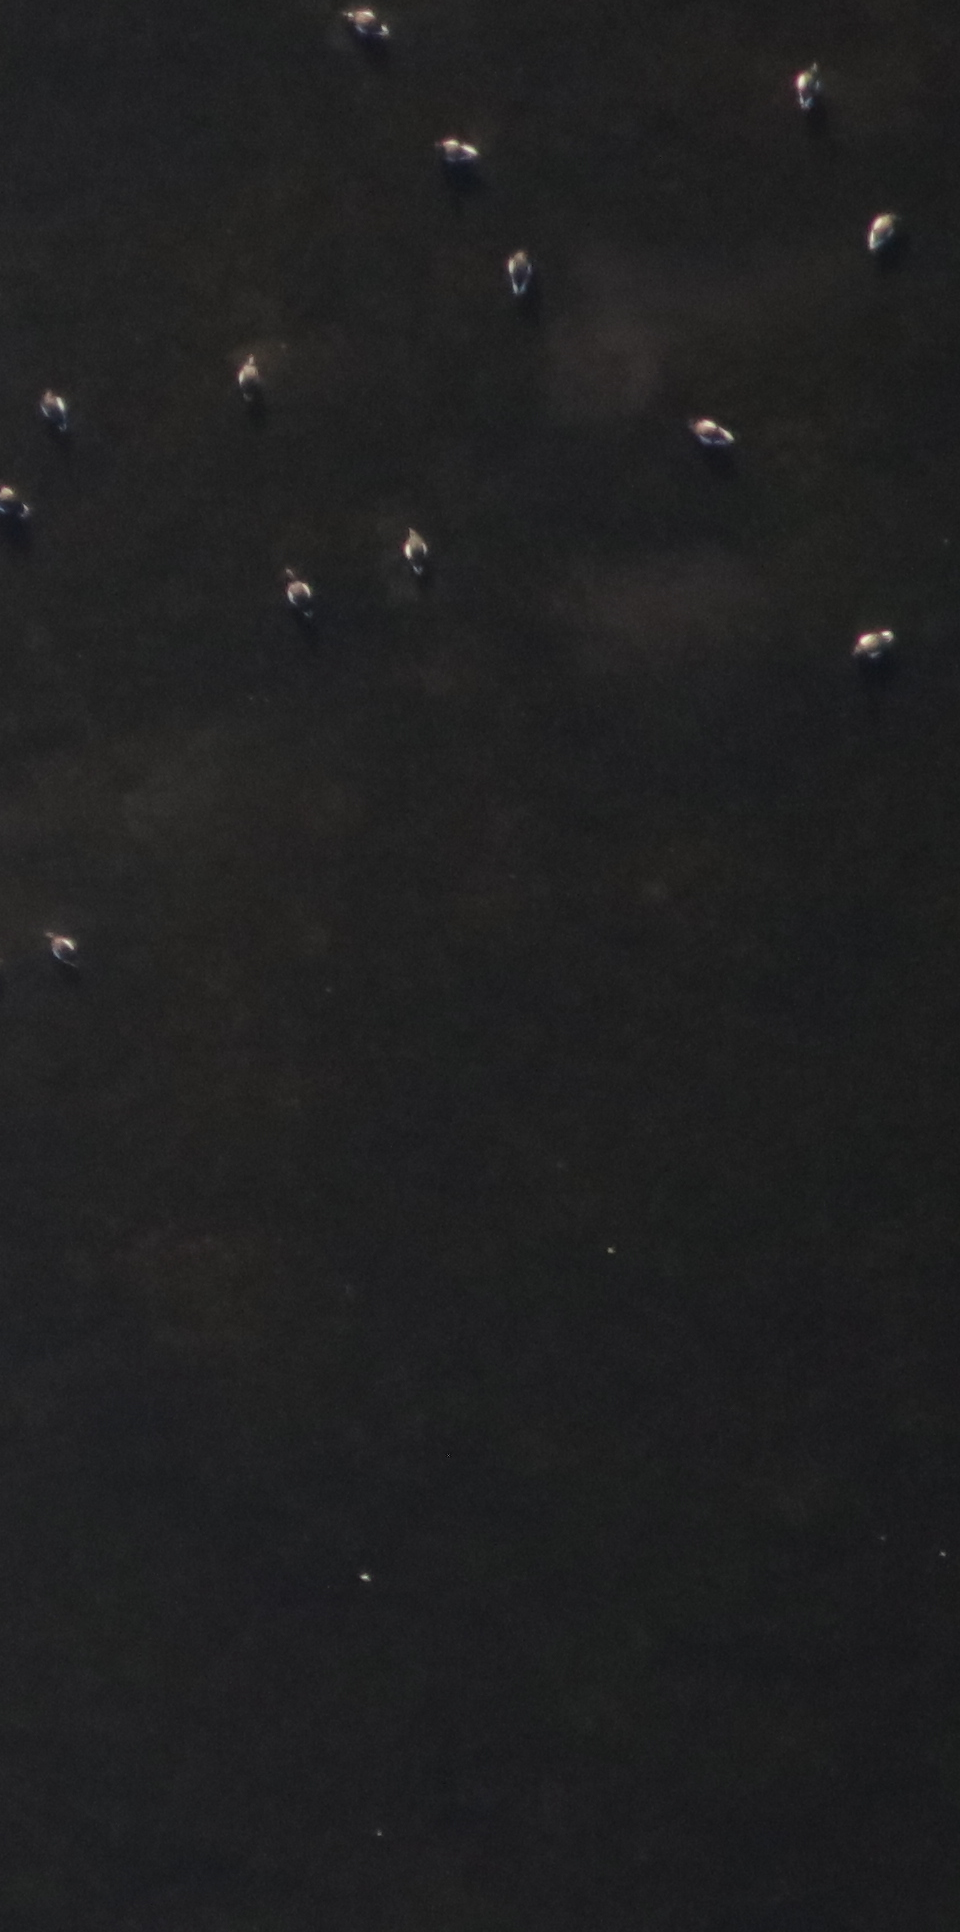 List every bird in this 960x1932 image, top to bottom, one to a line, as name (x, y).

brant (365, 23)
brant (807, 85)
brant (454, 150)
brant (881, 230)
brant (521, 269)
brant (250, 374)
brant (53, 408)
brant (710, 433)
brant (7, 499)
brant (415, 548)
brant (298, 591)
brant (874, 643)
brant (62, 951)